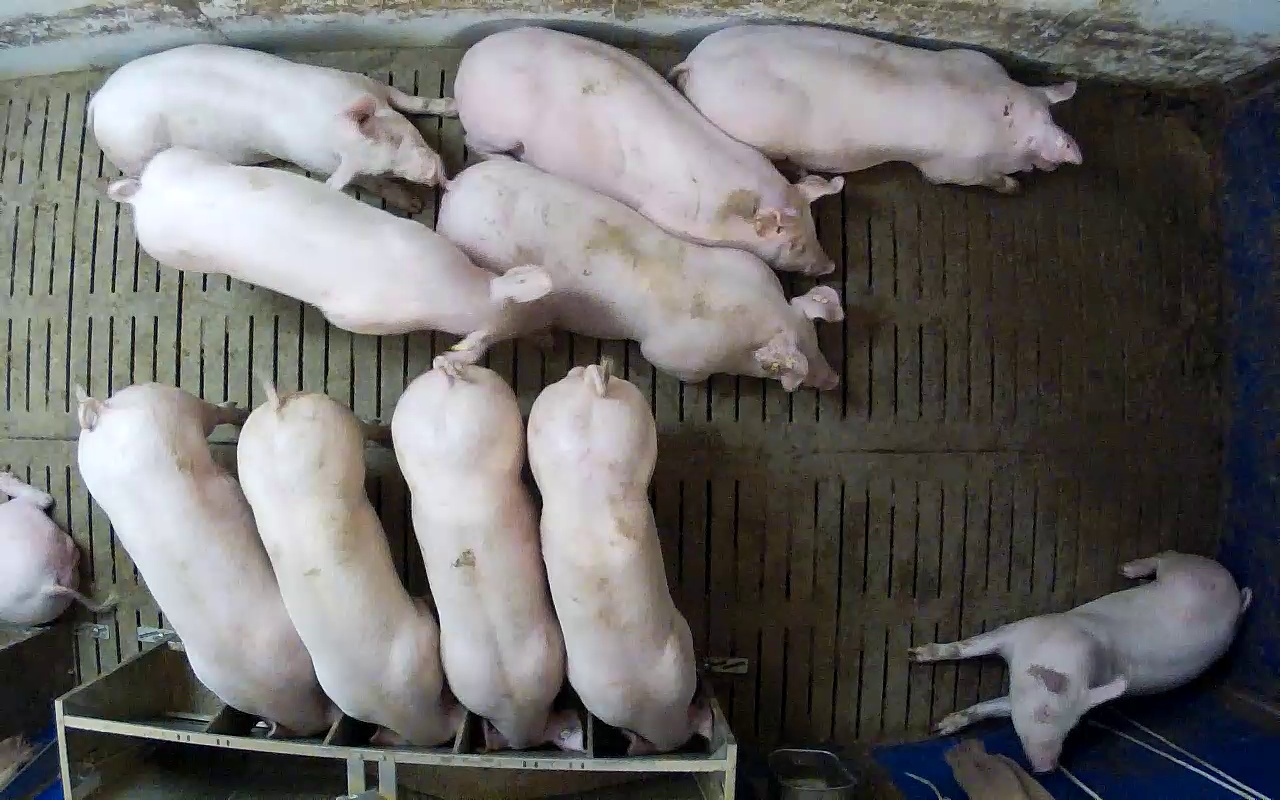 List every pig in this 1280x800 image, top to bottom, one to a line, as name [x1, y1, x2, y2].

pig [669, 25, 1086, 197]
pig [454, 27, 847, 277]
pig [84, 45, 459, 215]
pig [107, 147, 556, 362]
pig [432, 156, 847, 395]
pig [391, 355, 588, 756]
pig [527, 357, 715, 754]
pig [235, 372, 467, 748]
pig [72, 377, 339, 739]
pig [1, 471, 118, 627]
pig [908, 549, 1255, 772]